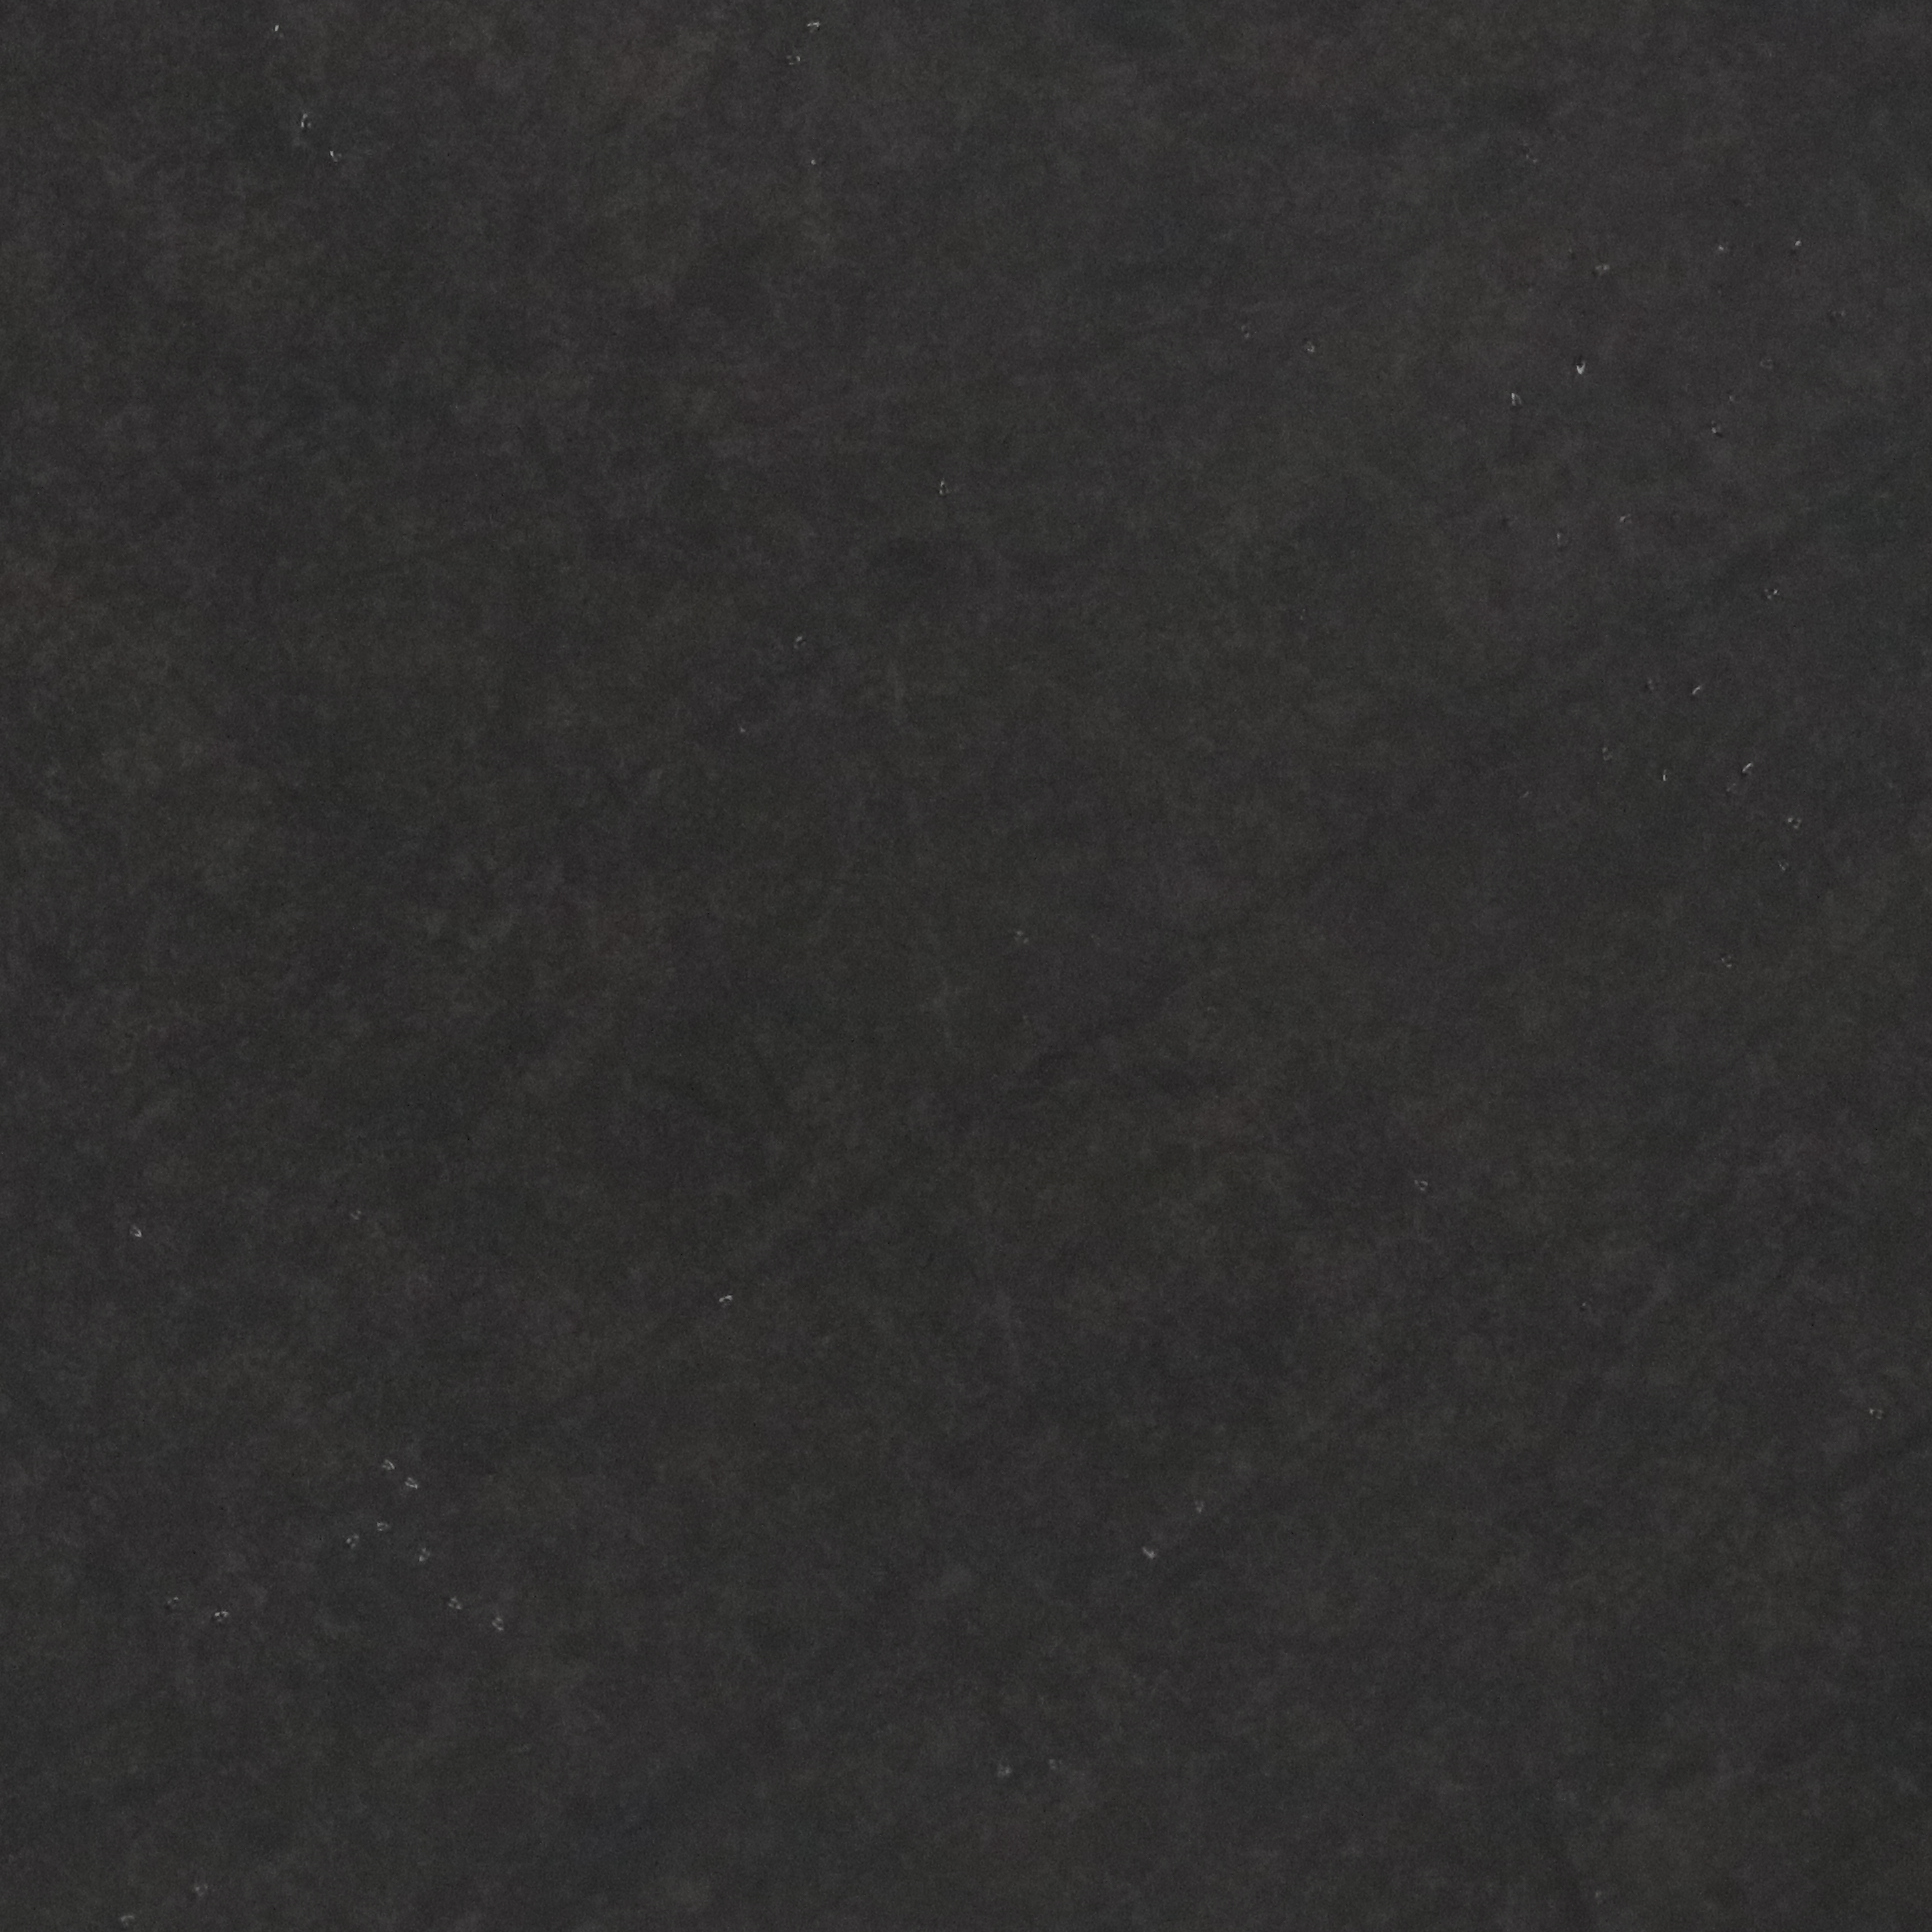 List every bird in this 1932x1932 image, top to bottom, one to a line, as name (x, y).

brant (812, 31)
brant (275, 41)
brant (792, 65)
brant (311, 126)
brant (1534, 152)
brant (340, 159)
brant (1798, 239)
brant (1572, 248)
brant (1724, 250)
brant (1596, 275)
brant (1846, 305)
brant (1243, 321)
brant (1314, 351)
brant (1770, 362)
brant (1579, 363)
brant (1736, 392)
brant (1518, 404)
brant (1716, 428)
brant (941, 495)
other bird (1622, 518)
other bird (1676, 520)
other bird (1560, 537)
brant (1766, 593)
brant (800, 647)
brant (1644, 683)
other bird (1698, 691)
brant (1607, 745)
brant (1741, 767)
brant (1663, 783)
brant (1730, 788)
brant (1792, 821)
brant (1785, 858)
brant (1016, 933)
brant (1722, 960)
brant (1420, 1180)
brant (361, 1215)
brant (133, 1231)
brant (726, 1296)
brant (1590, 1306)
brant (1882, 1407)
brant (378, 1466)
brant (407, 1489)
brant (1200, 1499)
brant (383, 1529)
brant (349, 1541)
brant (1154, 1544)
brant (420, 1555)
brant (174, 1600)
brant (451, 1606)
brant (219, 1613)
brant (498, 1625)
brant (1057, 1758)
brant (1007, 1767)
brant (197, 1891)
brant (1597, 1894)
brant (132, 1920)